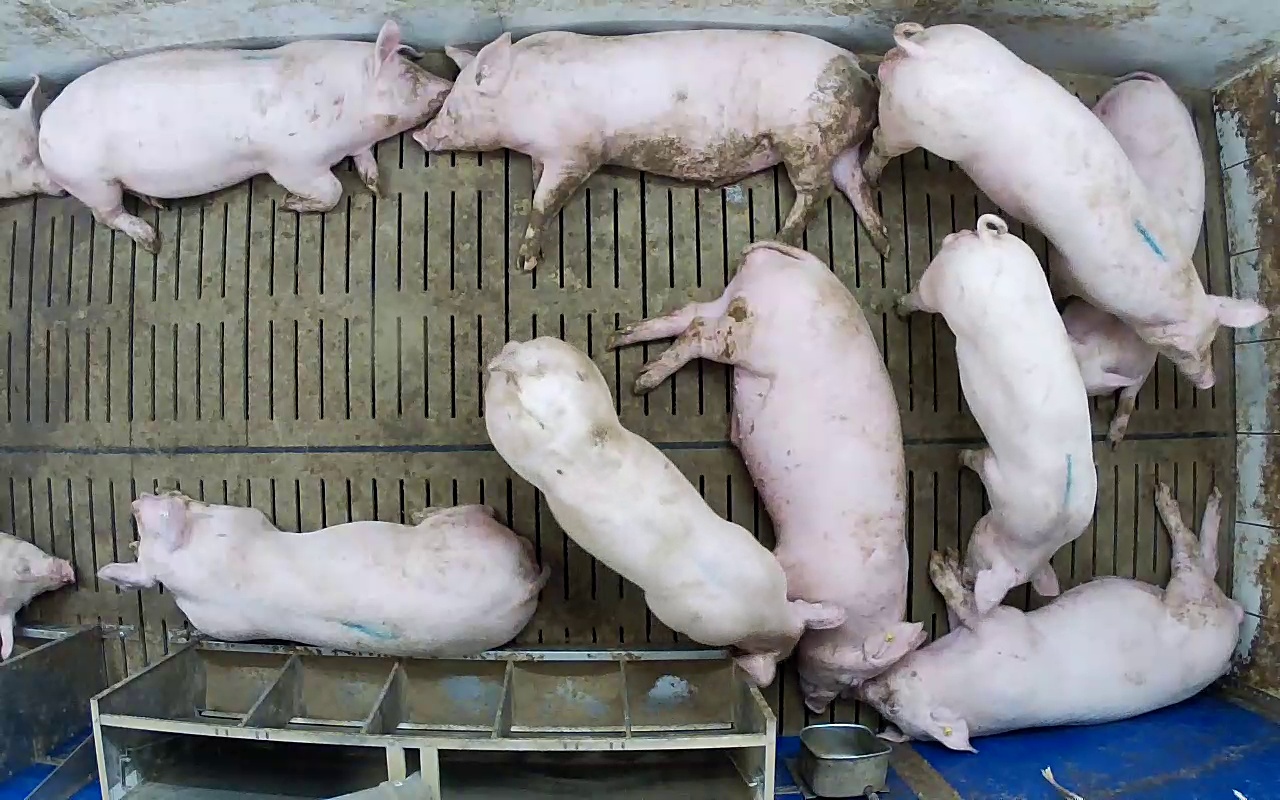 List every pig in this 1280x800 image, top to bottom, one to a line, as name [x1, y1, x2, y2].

pig [864, 19, 1269, 392]
pig [36, 21, 452, 252]
pig [409, 27, 889, 272]
pig [0, 70, 69, 202]
pig [1062, 72, 1208, 448]
pig [897, 214, 1099, 613]
pig [607, 241, 925, 716]
pig [482, 335, 847, 689]
pig [841, 481, 1247, 755]
pig [96, 490, 554, 656]
pig [1, 528, 79, 659]